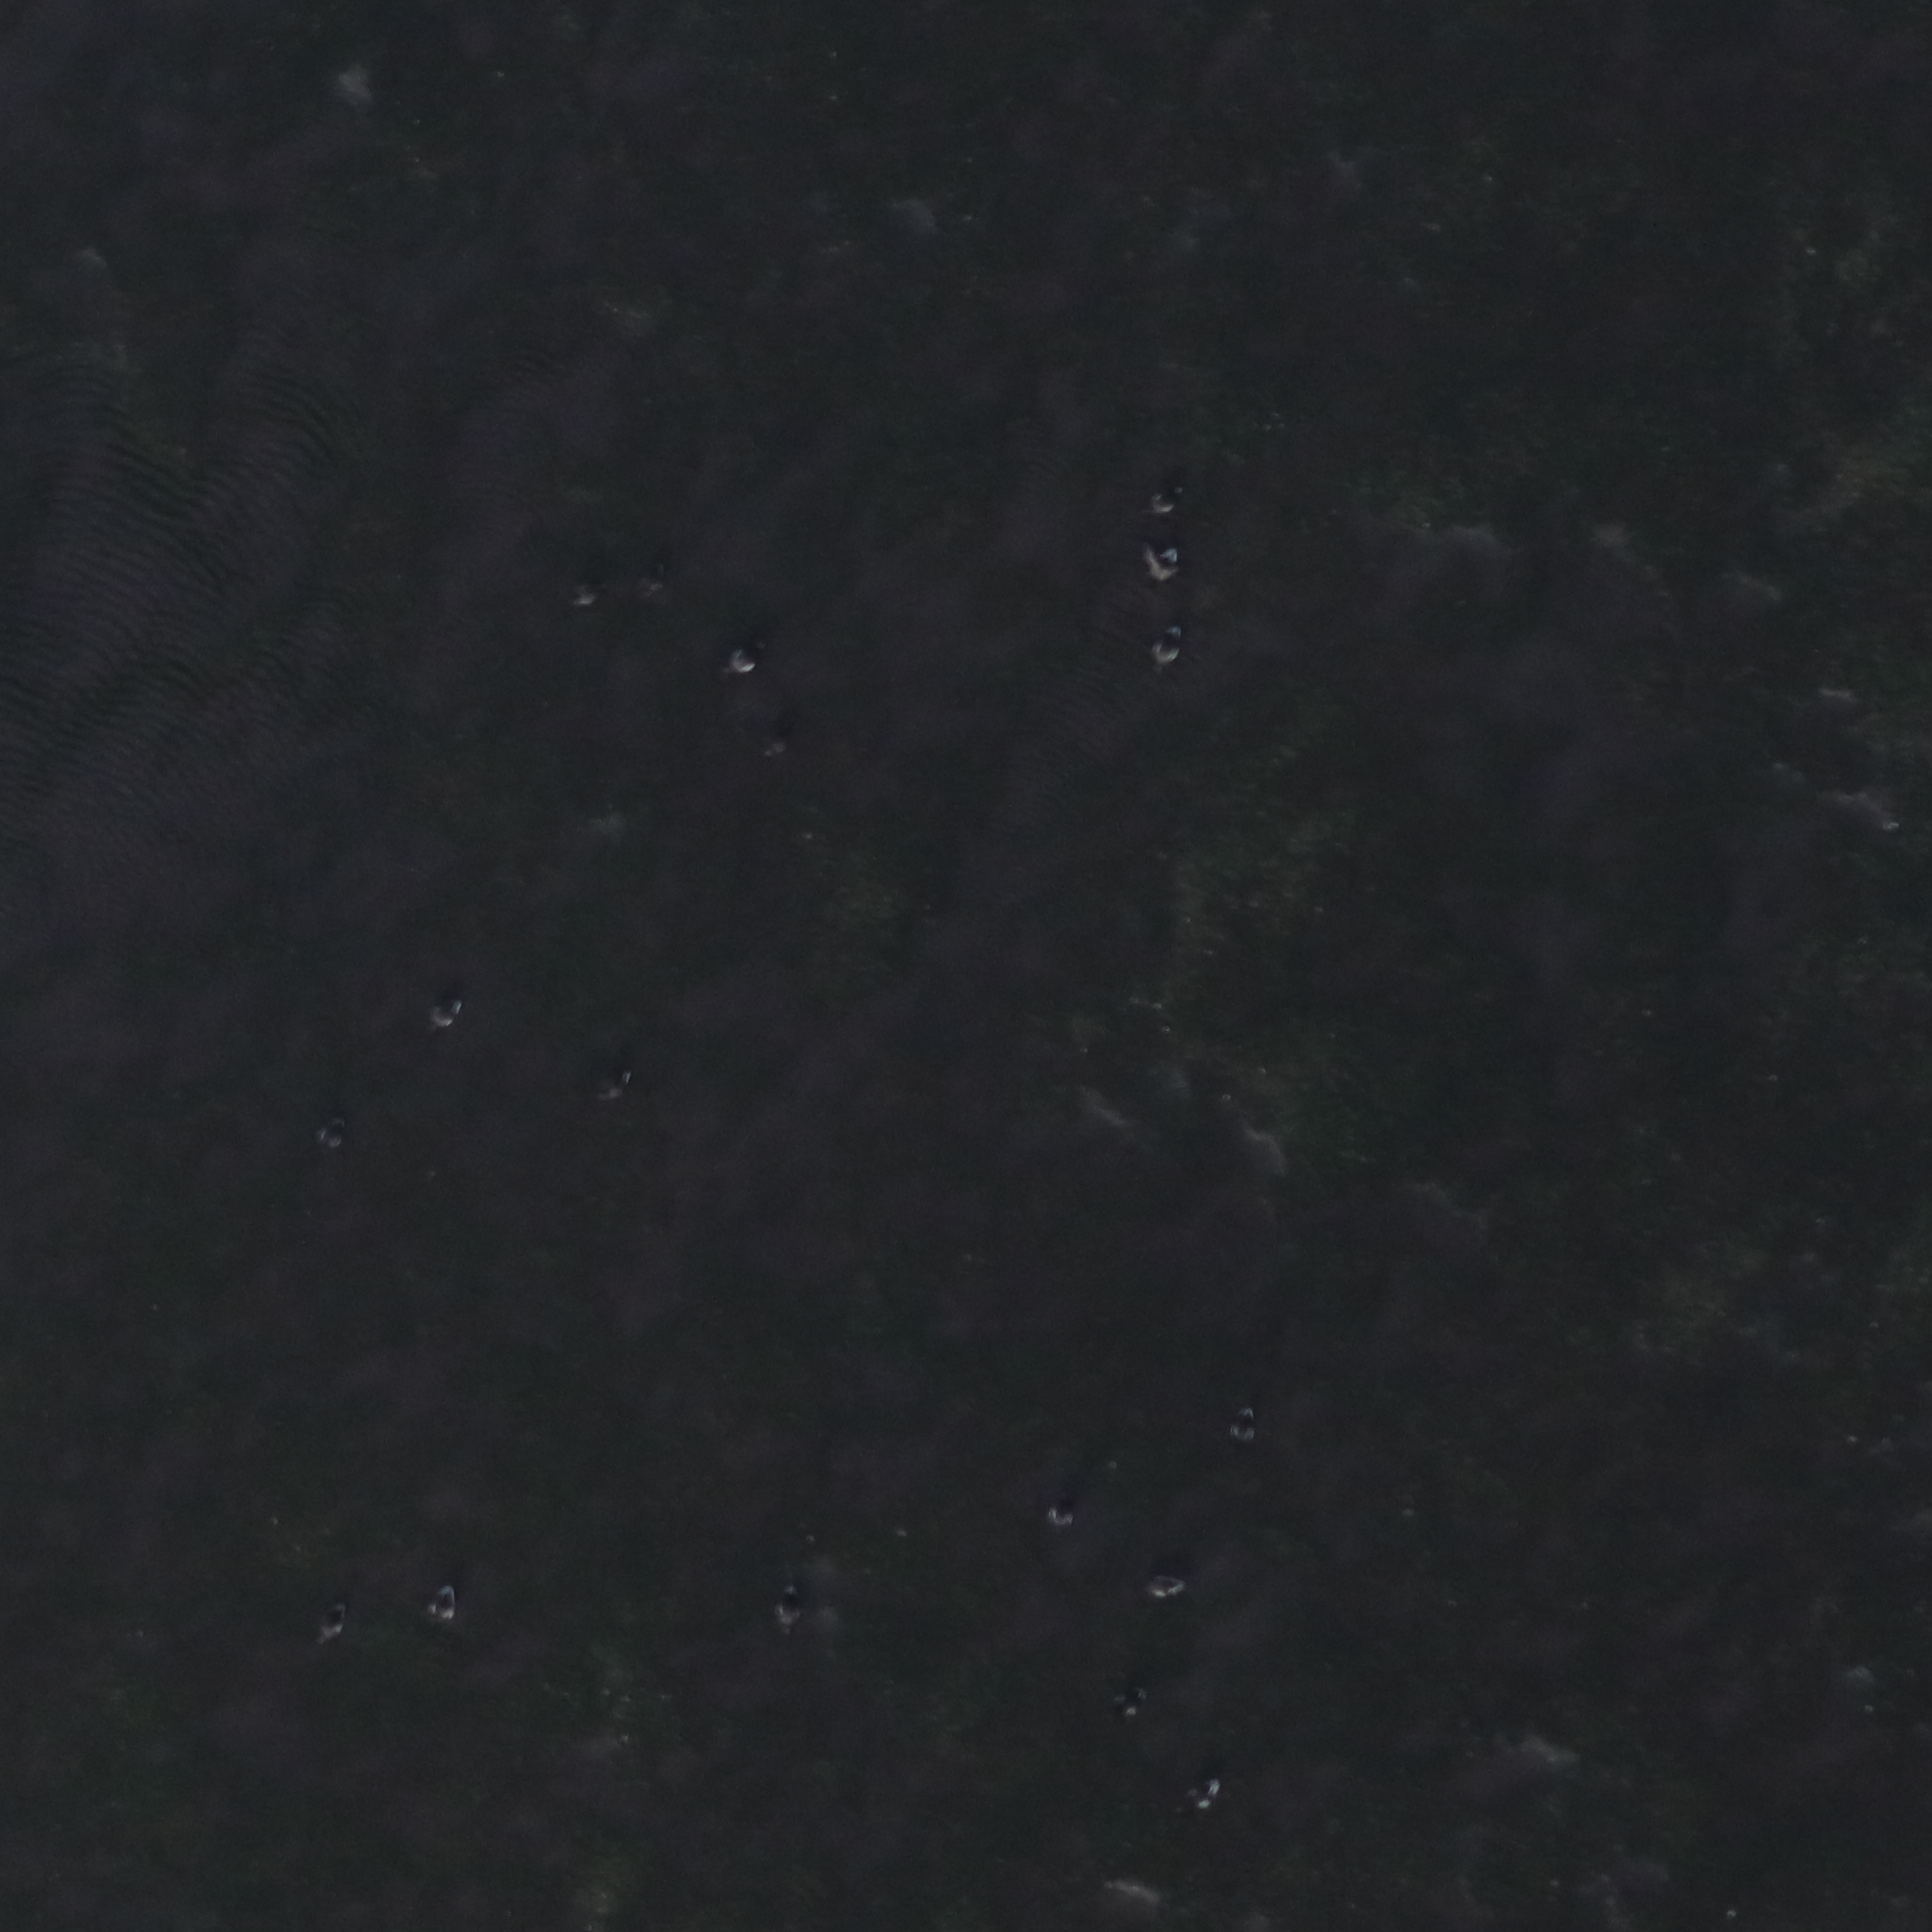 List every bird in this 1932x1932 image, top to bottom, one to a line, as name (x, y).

brant (1167, 498)
brant (1163, 558)
brant (653, 571)
brant (583, 597)
brant (1166, 646)
brant (741, 666)
brant (770, 747)
brant (449, 1009)
brant (612, 1088)
brant (329, 1129)
brant (1243, 1431)
brant (1060, 1515)
brant (1166, 1582)
brant (445, 1606)
brant (788, 1620)
brant (334, 1623)
brant (1126, 1709)
brant (1204, 1791)